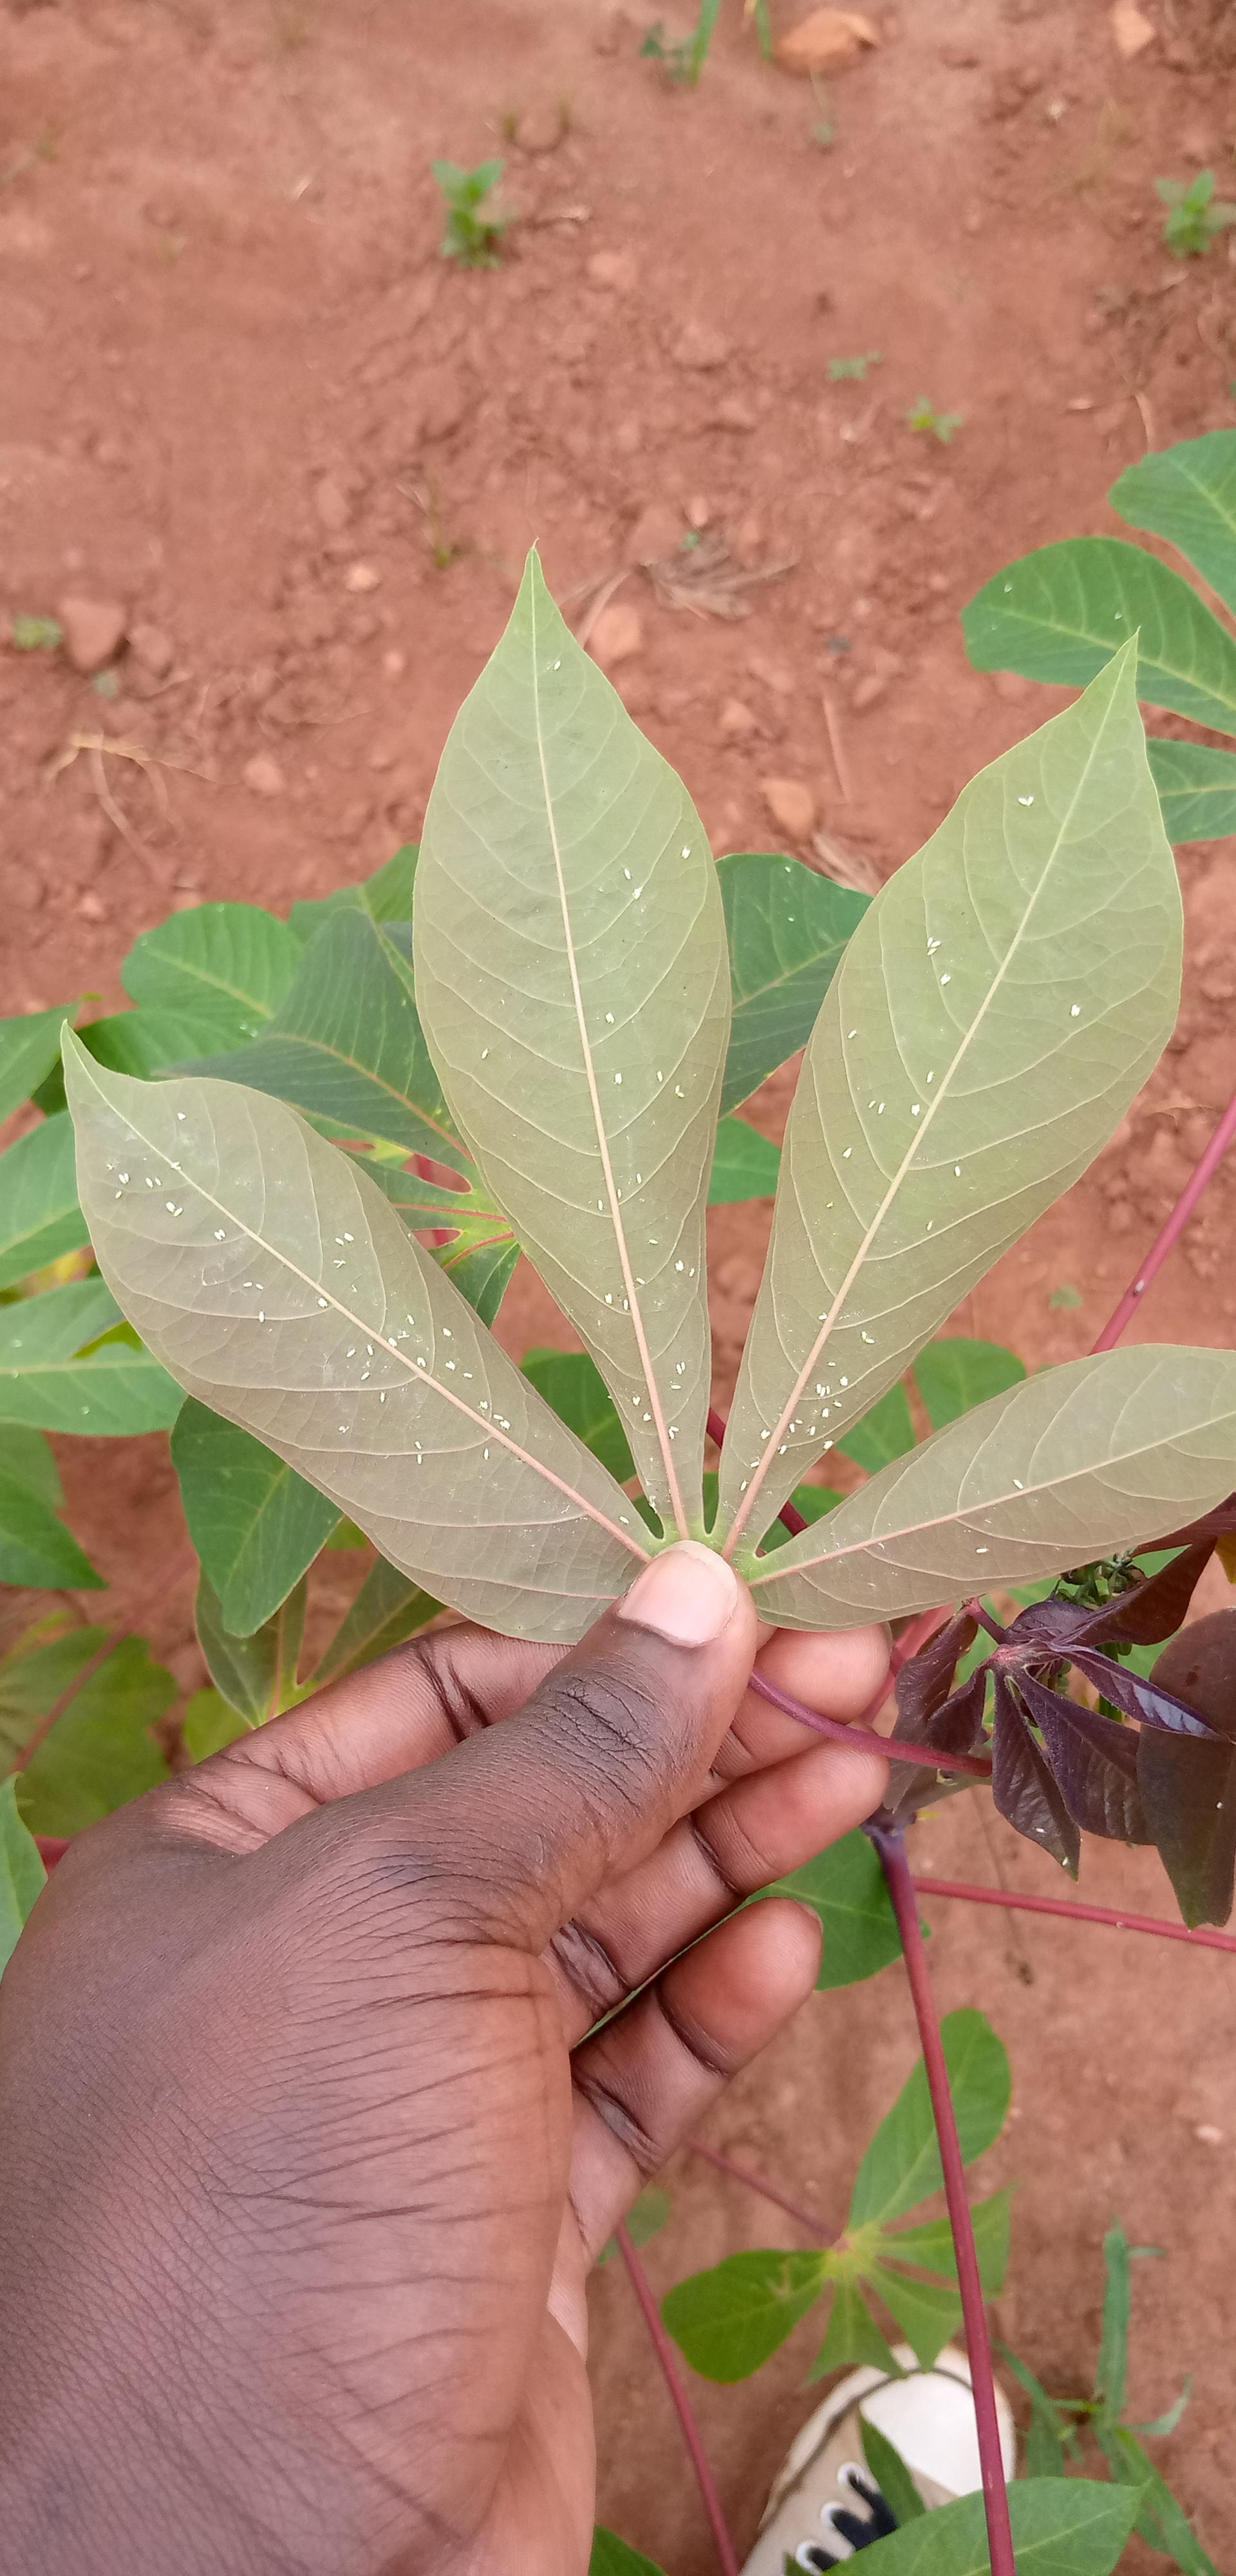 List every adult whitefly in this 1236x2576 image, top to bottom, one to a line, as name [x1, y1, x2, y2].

whitefly [550, 659, 563, 672]
whitefly [1027, 795, 1034, 808]
whitefly [1016, 797, 1027, 808]
whitefly [680, 846, 688, 859]
whitefly [682, 849, 691, 860]
whitefly [623, 867, 632, 880]
whitefly [632, 886, 643, 901]
whitefly [925, 936, 934, 949]
whitefly [930, 940, 942, 949]
whitefly [926, 947, 937, 958]
whitefly [939, 972, 948, 982]
whitefly [941, 976, 951, 987]
whitefly [1069, 1003, 1078, 1018]
whitefly [1075, 1007, 1081, 1018]
whitefly [607, 1012, 615, 1025]
whitefly [604, 1013, 611, 1024]
whitefly [845, 1028, 859, 1041]
whitefly [480, 1046, 489, 1060]
whitefly [923, 1068, 934, 1084]
whitefly [655, 1069, 664, 1084]
whitefly [613, 1072, 619, 1084]
whitefly [618, 1072, 623, 1086]
whitefly [674, 1084, 680, 1096]
whitefly [677, 1092, 686, 1099]
whitefly [866, 1099, 877, 1110]
whitefly [876, 1101, 885, 1116]
whitefly [910, 1103, 915, 1115]
whitefly [914, 1103, 921, 1117]
whitefly [174, 1111, 190, 1122]
whitefly [839, 1145, 854, 1162]
whitefly [841, 1146, 853, 1162]
whitefly [169, 1160, 183, 1171]
whitefly [953, 1164, 962, 1179]
whitefly [124, 1172, 129, 1184]
whitefly [635, 1172, 643, 1185]
whitefly [117, 1173, 126, 1185]
whitefly [144, 1176, 154, 1189]
whitefly [154, 1177, 163, 1187]
whitefly [616, 1187, 623, 1200]
whitefly [114, 1189, 124, 1200]
whitefly [597, 1198, 604, 1213]
whitefly [824, 1200, 835, 1210]
whitefly [168, 1201, 176, 1210]
whitefly [165, 1202, 174, 1213]
whitefly [173, 1207, 183, 1218]
whitefly [924, 1218, 937, 1233]
whitefly [217, 1228, 227, 1239]
whitefly [213, 1231, 222, 1241]
whitefly [343, 1232, 357, 1243]
whitefly [342, 1235, 351, 1243]
whitefly [333, 1236, 345, 1246]
whitefly [647, 1237, 660, 1246]
whitefly [330, 1256, 348, 1270]
whitefly [673, 1258, 686, 1274]
whitefly [687, 1266, 697, 1279]
whitefly [634, 1276, 646, 1285]
whitefly [242, 1281, 253, 1289]
whitefly [254, 1282, 264, 1291]
whitefly [608, 1293, 613, 1306]
whitefly [603, 1293, 608, 1305]
whitefly [319, 1296, 328, 1308]
whitefly [622, 1298, 629, 1312]
whitefly [316, 1299, 324, 1309]
whitefly [257, 1309, 266, 1324]
whitefly [406, 1312, 417, 1326]
whitefly [817, 1313, 828, 1321]
whitefly [441, 1326, 455, 1339]
whitefly [397, 1328, 412, 1340]
whitefly [860, 1329, 867, 1341]
whitefly [386, 1336, 398, 1350]
whitefly [865, 1338, 876, 1345]
whitefly [365, 1343, 375, 1357]
whitefly [345, 1348, 357, 1359]
whitefly [415, 1356, 421, 1367]
whitefly [421, 1356, 428, 1369]
whitefly [447, 1359, 456, 1368]
whitefly [680, 1360, 687, 1372]
whitefly [827, 1360, 837, 1367]
whitefly [444, 1361, 455, 1371]
whitefly [675, 1363, 684, 1376]
whitefly [360, 1370, 371, 1382]
whitefly [461, 1372, 474, 1379]
whitefly [843, 1374, 848, 1388]
whitefly [839, 1376, 843, 1387]
whitefly [669, 1383, 684, 1391]
whitefly [816, 1383, 821, 1395]
whitefly [825, 1384, 832, 1396]
whitefly [819, 1386, 826, 1397]
whitefly [379, 1390, 386, 1403]
whitefly [630, 1394, 642, 1406]
whitefly [479, 1400, 484, 1410]
whitefly [483, 1400, 489, 1411]
whitefly [832, 1400, 843, 1408]
whitefly [825, 1406, 829, 1419]
whitefly [820, 1408, 825, 1419]
whitefly [641, 1412, 653, 1423]
whitefly [491, 1414, 504, 1421]
whitefly [793, 1417, 803, 1426]
whitefly [503, 1419, 510, 1428]
whitefly [498, 1420, 509, 1430]
whitefly [788, 1422, 796, 1434]
whitefly [808, 1425, 817, 1437]
whitefly [669, 1425, 680, 1433]
whitefly [759, 1428, 768, 1437]
whitefly [668, 1428, 675, 1441]
whitefly [761, 1430, 771, 1441]
whitefly [823, 1438, 834, 1452]
whitefly [821, 1439, 834, 1453]
whitefly [413, 1440, 423, 1451]
whitefly [778, 1443, 788, 1456]
whitefly [482, 1447, 490, 1461]
whitefly [416, 1453, 424, 1466]
whitefly [748, 1459, 760, 1469]
whitefly [1011, 1477, 1025, 1490]
whitefly [738, 1479, 749, 1493]
whitefly [617, 1515, 630, 1526]
whitefly [972, 1546, 989, 1555]